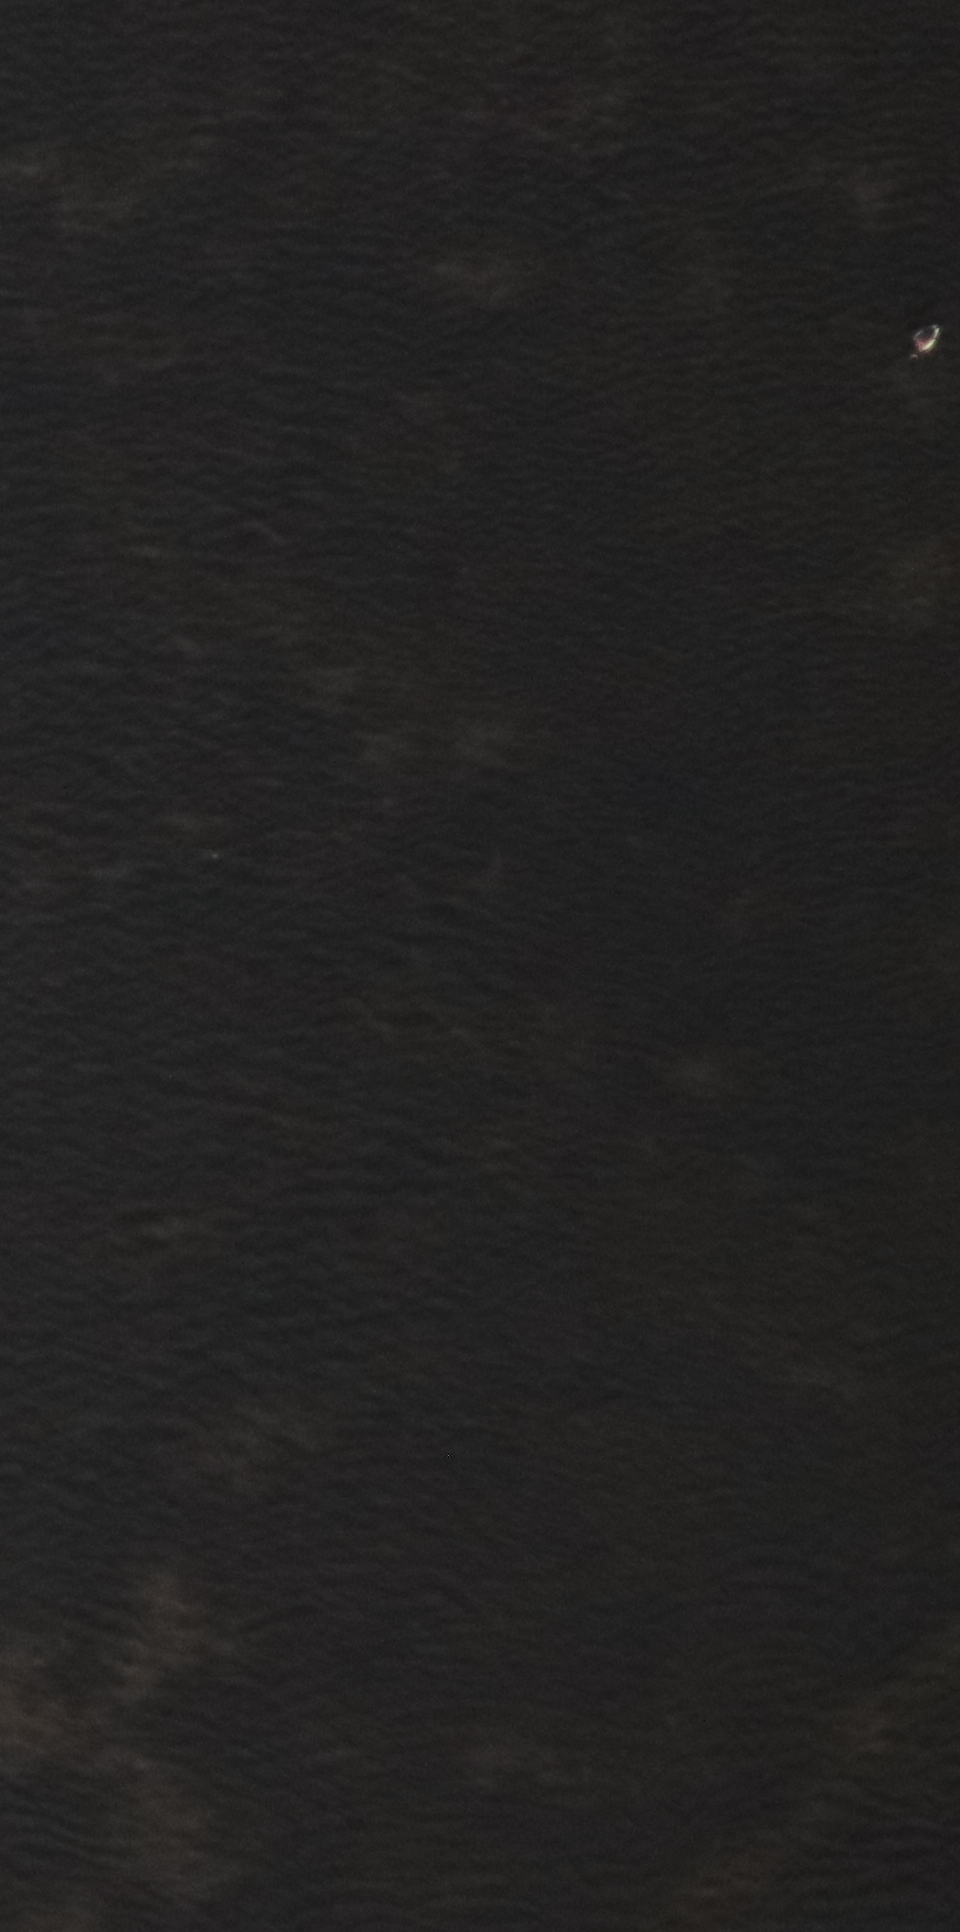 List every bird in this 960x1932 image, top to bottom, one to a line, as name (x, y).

brant (924, 338)